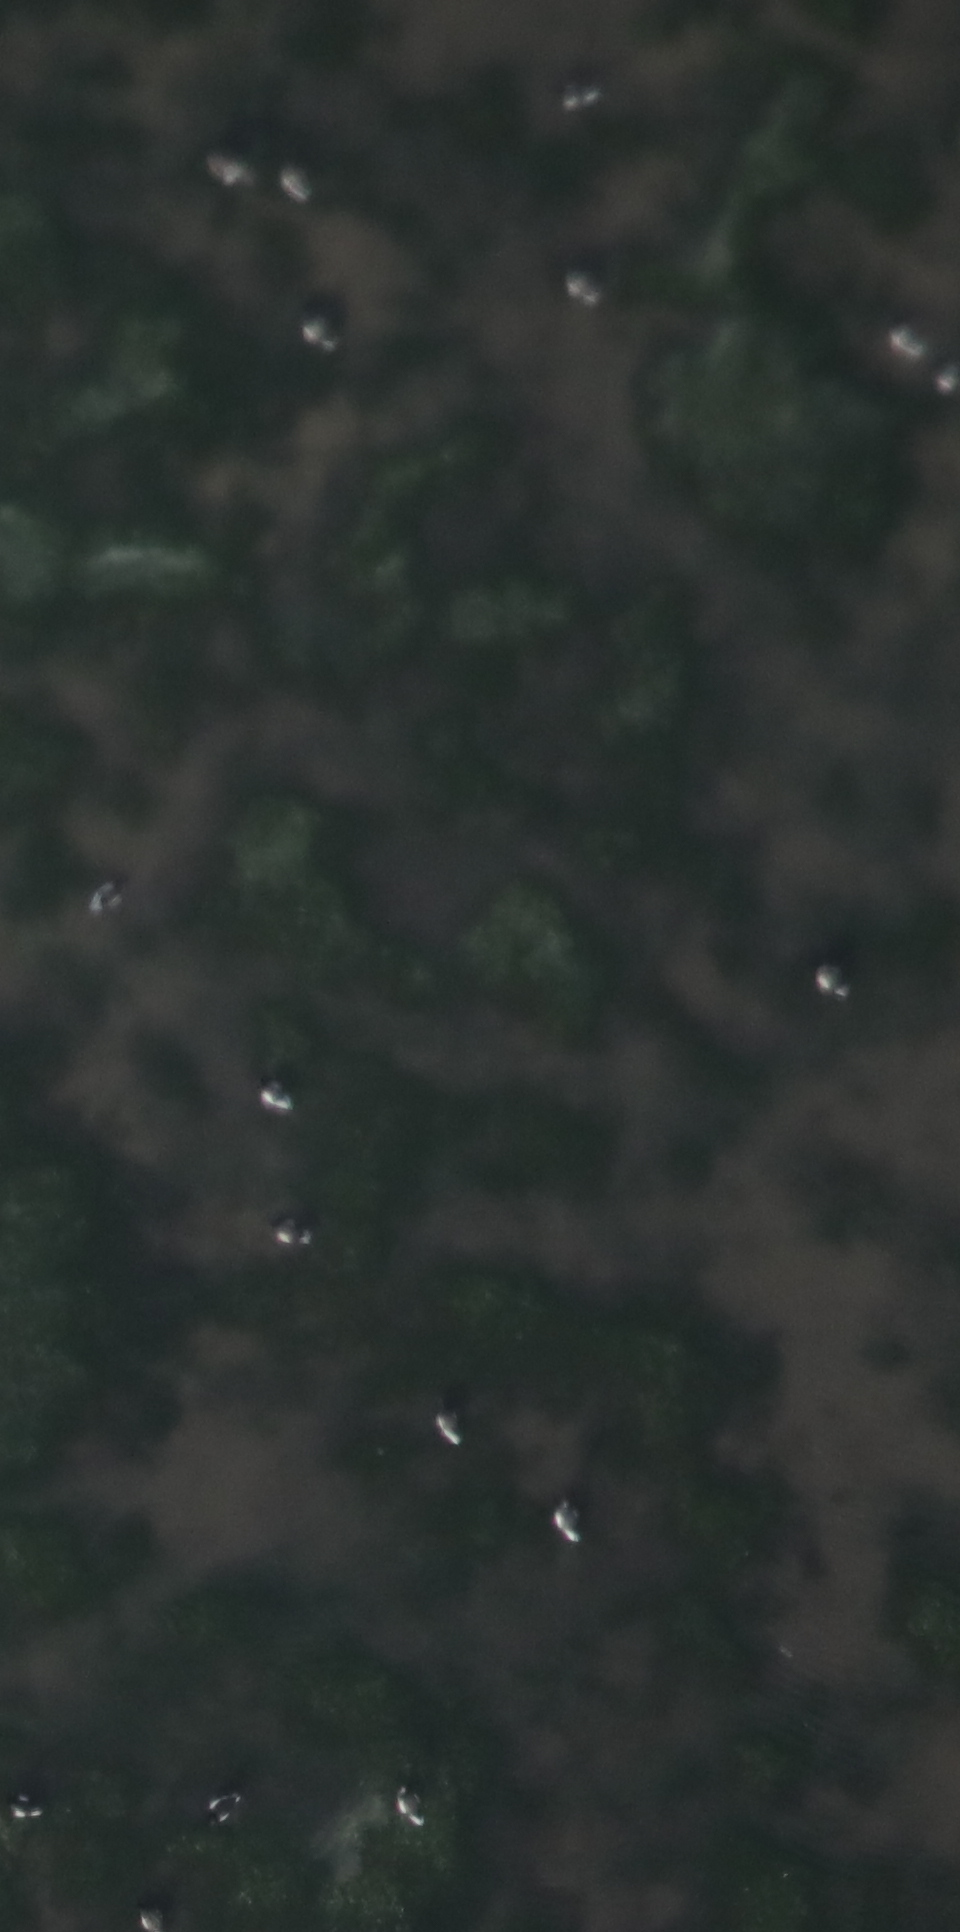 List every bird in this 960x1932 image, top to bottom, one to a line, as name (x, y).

brant (579, 95)
brant (235, 170)
brant (295, 180)
brant (581, 285)
brant (317, 331)
brant (909, 343)
brant (949, 380)
brant (106, 898)
brant (831, 979)
brant (278, 1095)
brant (293, 1233)
brant (449, 1425)
brant (568, 1518)
brant (409, 1804)
brant (27, 1807)
brant (225, 1808)
brant (153, 1923)